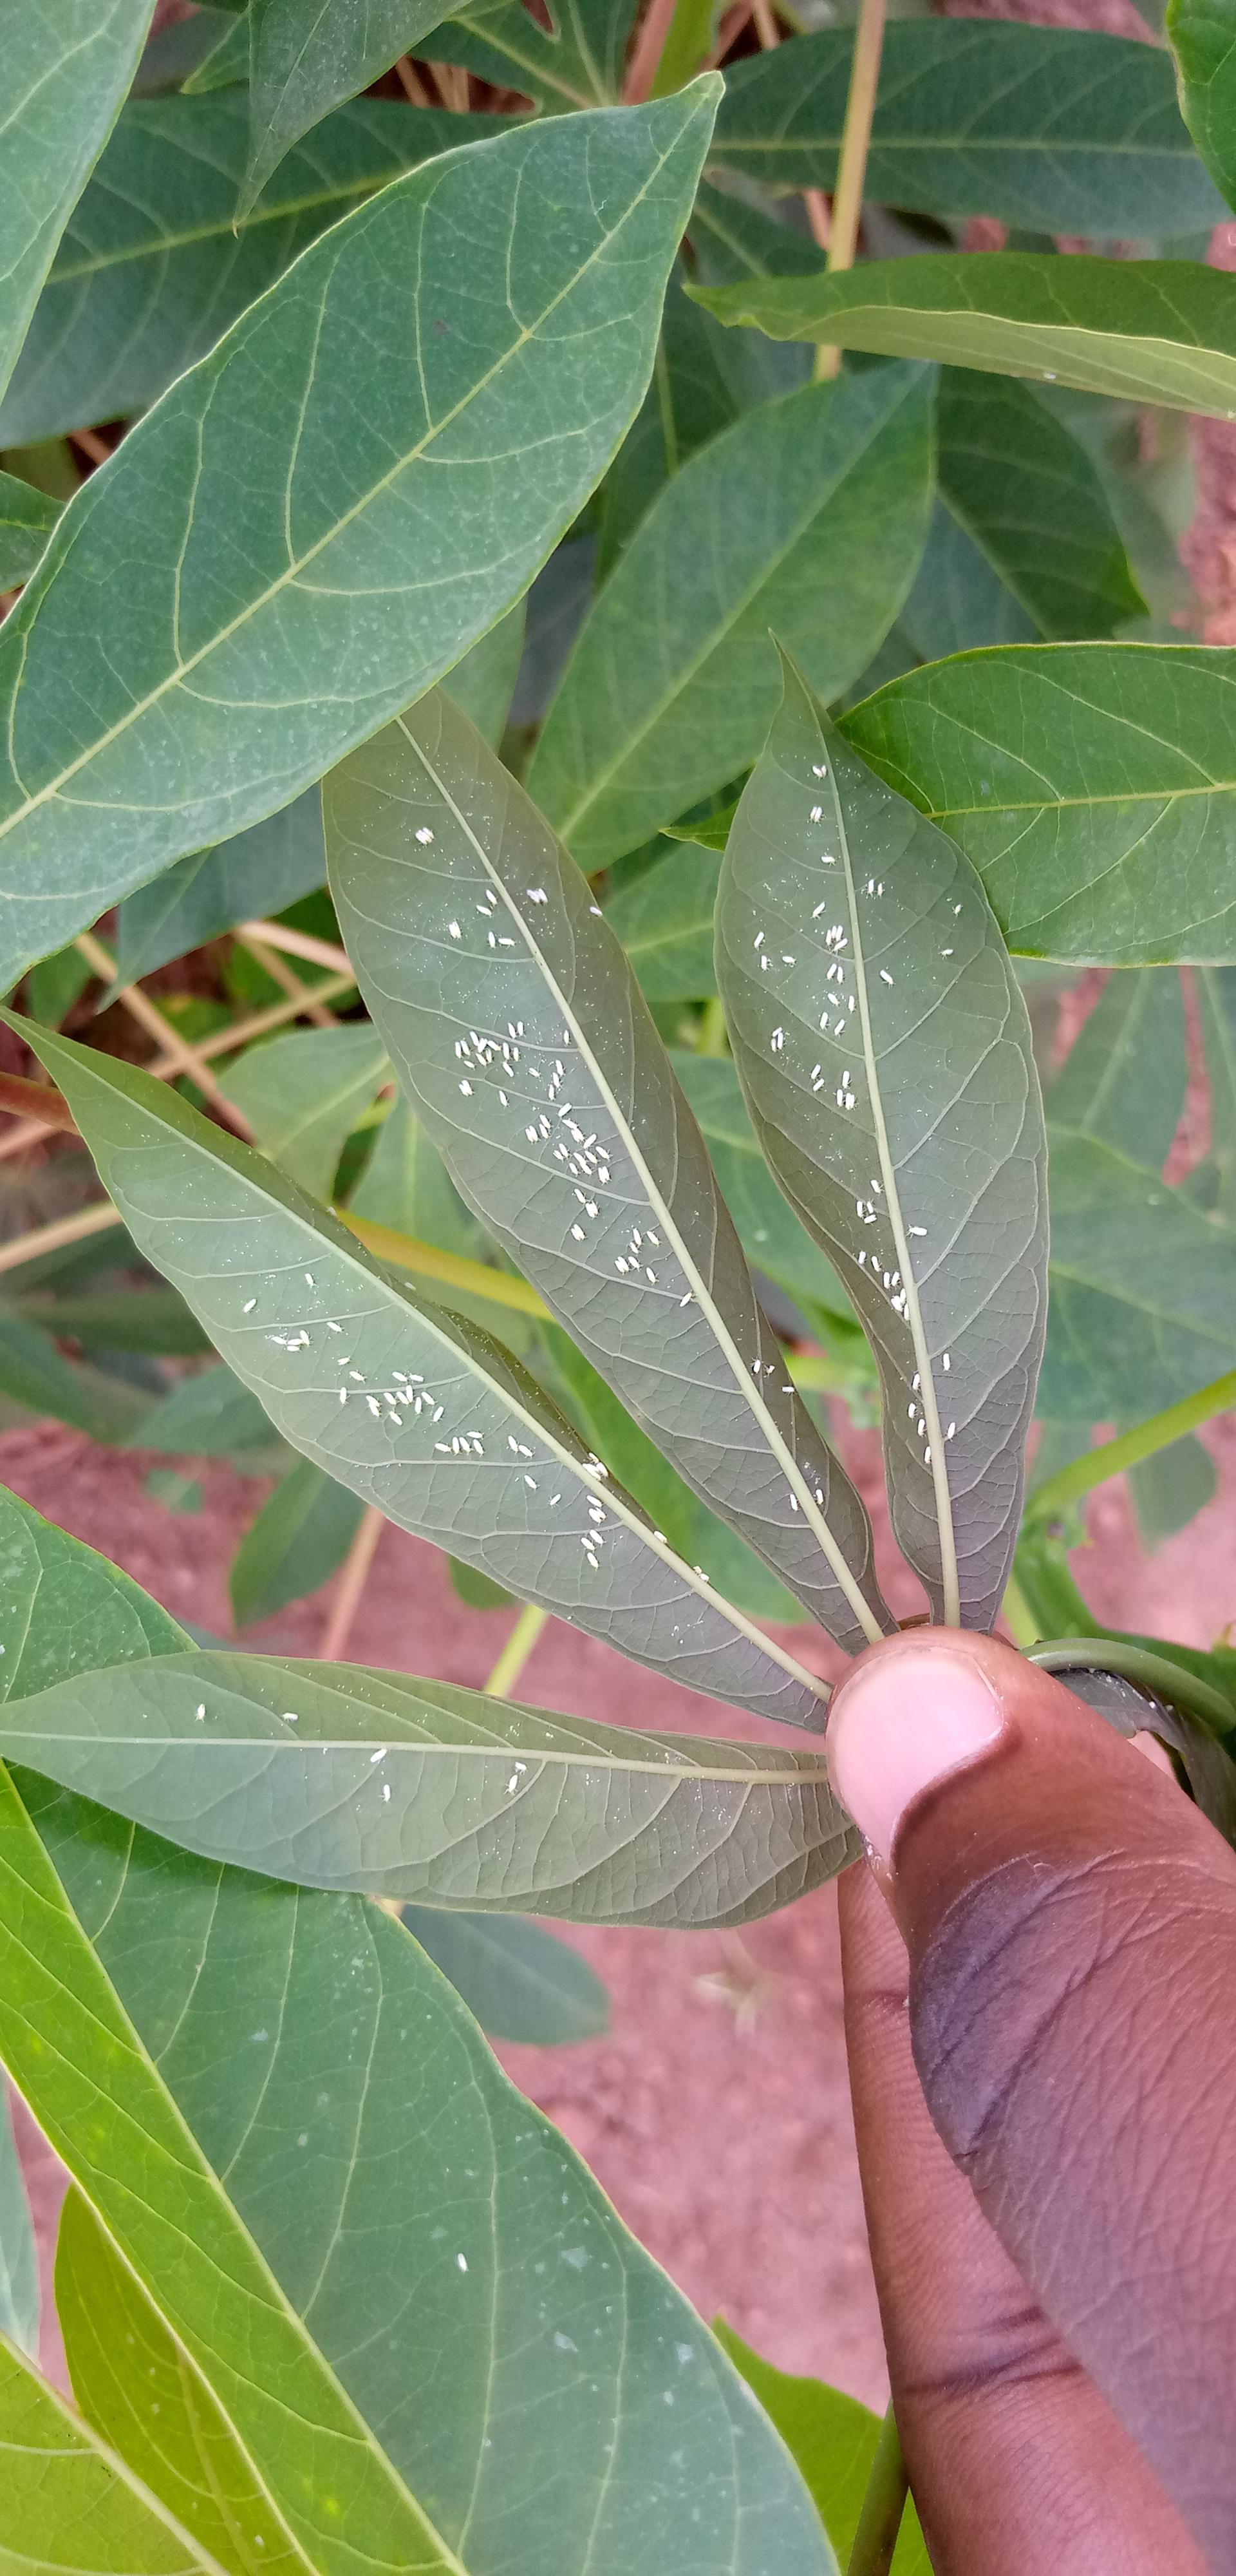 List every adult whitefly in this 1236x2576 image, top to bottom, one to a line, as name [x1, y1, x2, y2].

whitefly [820, 763, 828, 779]
whitefly [810, 764, 823, 780]
whitefly [809, 804, 818, 821]
whitefly [814, 804, 823, 824]
whitefly [421, 826, 436, 840]
whitefly [418, 829, 434, 844]
whitefly [413, 831, 428, 846]
whitefly [818, 852, 839, 866]
whitefly [865, 875, 874, 896]
whitefly [875, 881, 888, 898]
whitefly [534, 885, 548, 906]
whitefly [483, 887, 501, 907]
whitefly [526, 888, 540, 904]
whitefly [807, 900, 830, 922]
whitefly [951, 901, 964, 917]
whitefly [473, 904, 492, 918]
whitefly [588, 905, 604, 919]
whitefly [453, 919, 464, 940]
whitefly [447, 921, 457, 939]
whitefly [831, 923, 837, 940]
whitefly [836, 923, 843, 943]
whitefly [487, 927, 498, 950]
whitefly [823, 928, 832, 947]
whitefly [751, 929, 768, 951]
whitefly [496, 935, 517, 949]
whitefly [832, 937, 849, 955]
whitefly [939, 946, 956, 959]
whitefly [759, 954, 774, 974]
whitefly [778, 955, 800, 966]
whitefly [825, 961, 838, 981]
whitefly [835, 963, 847, 985]
whitefly [877, 967, 897, 986]
whitefly [825, 990, 841, 1007]
whitefly [847, 993, 857, 1016]
whitefly [817, 1009, 829, 1032]
whitefly [832, 1016, 847, 1037]
whitefly [517, 1018, 525, 1037]
whitefly [507, 1021, 516, 1040]
whitefly [769, 1025, 784, 1039]
whitefly [563, 1027, 572, 1047]
whitefly [468, 1028, 481, 1046]
whitefly [776, 1031, 785, 1050]
whitefly [477, 1036, 488, 1052]
whitefly [769, 1037, 778, 1055]
whitefly [452, 1038, 462, 1059]
whitefly [460, 1038, 474, 1056]
whitefly [487, 1039, 503, 1052]
whitefly [501, 1039, 511, 1061]
whitefly [485, 1047, 494, 1064]
whitefly [474, 1051, 488, 1067]
whitefly [462, 1058, 477, 1071]
whitefly [555, 1058, 565, 1077]
whitefly [501, 1059, 516, 1079]
whitefly [808, 1061, 821, 1082]
whitefly [526, 1065, 544, 1079]
whitefly [841, 1068, 853, 1088]
whitefly [550, 1070, 563, 1088]
whitefly [811, 1076, 826, 1095]
whitefly [461, 1079, 475, 1095]
whitefly [456, 1083, 468, 1097]
whitefly [546, 1083, 555, 1103]
whitefly [496, 1087, 510, 1108]
whitefly [834, 1088, 845, 1109]
whitefly [845, 1090, 850, 1112]
whitefly [850, 1092, 856, 1112]
whitefly [557, 1100, 575, 1118]
whitefly [538, 1113, 552, 1131]
whitefly [560, 1117, 578, 1128]
whitefly [539, 1121, 550, 1141]
whitefly [529, 1124, 541, 1144]
whitefly [523, 1125, 534, 1144]
whitefly [570, 1127, 581, 1143]
whitefly [573, 1127, 585, 1142]
whitefly [582, 1132, 598, 1150]
whitefly [558, 1142, 570, 1158]
whitefly [594, 1145, 613, 1160]
whitefly [550, 1149, 565, 1161]
whitefly [584, 1149, 599, 1164]
whitefly [572, 1151, 588, 1163]
whitefly [568, 1160, 581, 1177]
whitefly [580, 1164, 593, 1176]
whitefly [597, 1164, 606, 1186]
whitefly [603, 1164, 613, 1181]
whitefly [868, 1177, 885, 1197]
whitefly [572, 1187, 589, 1206]
whitefly [853, 1197, 866, 1218]
whitefly [865, 1198, 877, 1214]
whitefly [588, 1199, 601, 1217]
whitefly [584, 1200, 596, 1220]
whitefly [862, 1212, 879, 1226]
whitefly [572, 1222, 588, 1240]
whitefly [905, 1223, 928, 1238]
whitefly [630, 1225, 644, 1246]
whitefly [569, 1227, 581, 1242]
whitefly [644, 1227, 664, 1247]
whitefly [627, 1240, 641, 1256]
whitefly [856, 1247, 868, 1266]
whitefly [626, 1254, 644, 1270]
whitefly [869, 1254, 884, 1274]
whitefly [617, 1255, 632, 1273]
whitefly [612, 1259, 626, 1275]
whitefly [644, 1264, 659, 1284]
whitefly [882, 1269, 893, 1290]
whitefly [890, 1269, 903, 1287]
whitefly [303, 1270, 318, 1288]
whitefly [899, 1286, 908, 1303]
whitefly [677, 1289, 695, 1311]
whitefly [240, 1295, 261, 1317]
whitefly [890, 1295, 904, 1313]
whitefly [903, 1302, 913, 1323]
whitefly [325, 1318, 346, 1335]
whitefly [299, 1329, 315, 1349]
whitefly [268, 1334, 286, 1347]
whitefly [286, 1335, 303, 1347]
whitefly [285, 1345, 303, 1354]
whitefly [941, 1351, 955, 1374]
whitefly [336, 1354, 351, 1367]
whitefly [750, 1356, 763, 1377]
whitefly [763, 1362, 778, 1375]
whitefly [346, 1369, 367, 1381]
whitefly [390, 1369, 408, 1384]
whitefly [911, 1372, 922, 1392]
whitefly [408, 1373, 426, 1384]
whitefly [406, 1383, 416, 1403]
whitefly [780, 1383, 800, 1395]
whitefly [337, 1384, 350, 1406]
whitefly [382, 1390, 398, 1406]
whitefly [396, 1390, 411, 1407]
whitefly [420, 1390, 436, 1406]
whitefly [364, 1393, 384, 1407]
whitefly [413, 1394, 426, 1415]
whitefly [905, 1401, 918, 1420]
whitefly [369, 1402, 382, 1418]
whitefly [431, 1404, 445, 1426]
whitefly [387, 1410, 405, 1428]
whitefly [915, 1416, 926, 1437]
whitefly [945, 1420, 959, 1441]
whitefly [465, 1428, 485, 1440]
whitefly [507, 1432, 519, 1454]
whitefly [459, 1434, 473, 1454]
whitefly [451, 1435, 462, 1456]
whitefly [472, 1438, 485, 1457]
whitefly [431, 1439, 452, 1454]
whitefly [518, 1443, 534, 1459]
whitefly [922, 1444, 933, 1466]
whitefly [586, 1450, 601, 1464]
whitefly [595, 1462, 610, 1478]
whitefly [583, 1463, 599, 1472]
whitefly [588, 1470, 604, 1482]
whitefly [521, 1472, 540, 1490]
whitefly [814, 1486, 828, 1507]
whitefly [547, 1491, 562, 1509]
whitefly [787, 1491, 801, 1513]
whitefly [585, 1493, 604, 1506]
whitefly [586, 1506, 602, 1526]
whitefly [595, 1506, 609, 1521]
whitefly [588, 1527, 607, 1546]
whitefly [651, 1527, 670, 1544]
whitefly [579, 1535, 597, 1551]
whitefly [585, 1550, 601, 1572]
whitefly [692, 1564, 704, 1575]
whitefly [698, 1572, 712, 1584]
whitefly [194, 1701, 207, 1721]
whitefly [279, 1710, 302, 1723]
whitefly [369, 1746, 389, 1764]
whitefly [513, 1760, 529, 1774]
whitefly [507, 1773, 521, 1796]
whitefly [381, 1781, 395, 1804]
whitefly [453, 2247, 477, 2277]